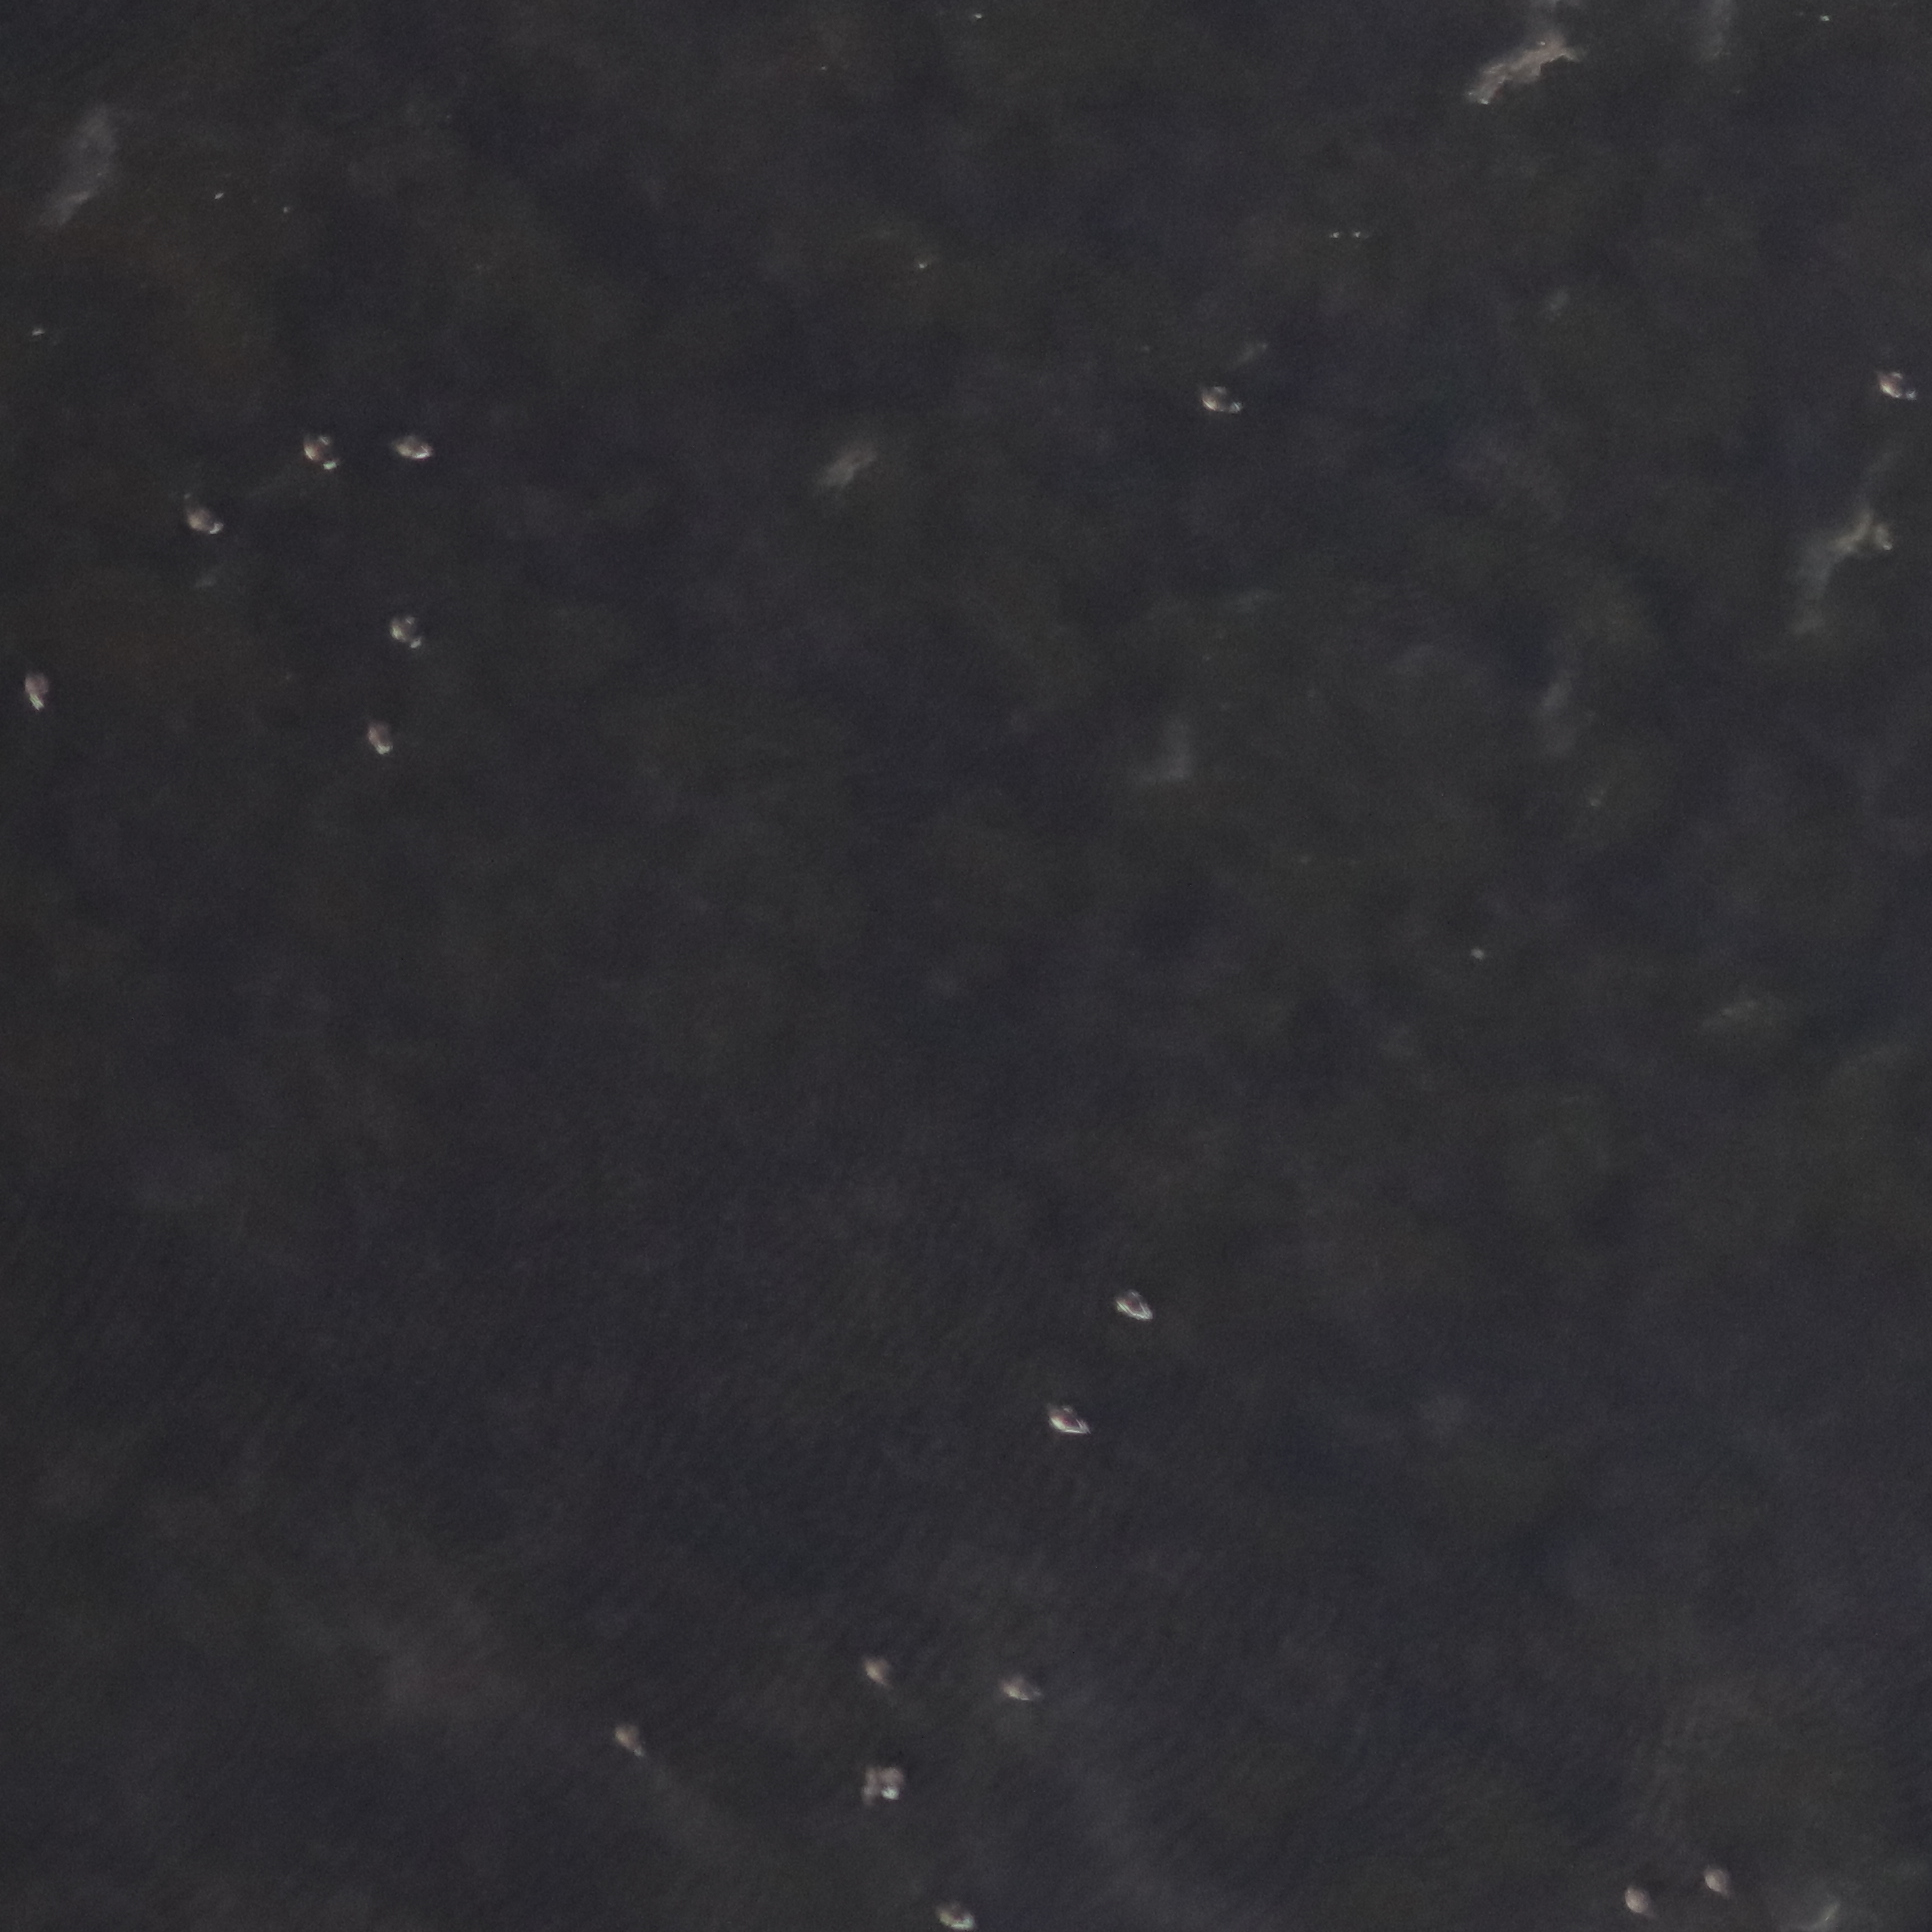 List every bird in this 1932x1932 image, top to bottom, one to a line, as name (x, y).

brant (1893, 384)
brant (1217, 398)
brant (413, 446)
brant (319, 450)
brant (201, 515)
brant (405, 630)
brant (35, 686)
brant (376, 743)
brant (1131, 1302)
brant (1065, 1417)
brant (874, 1670)
brant (1020, 1684)
brant (630, 1735)
brant (886, 1780)
brant (1721, 1875)
brant (1640, 1903)
brant (952, 1917)